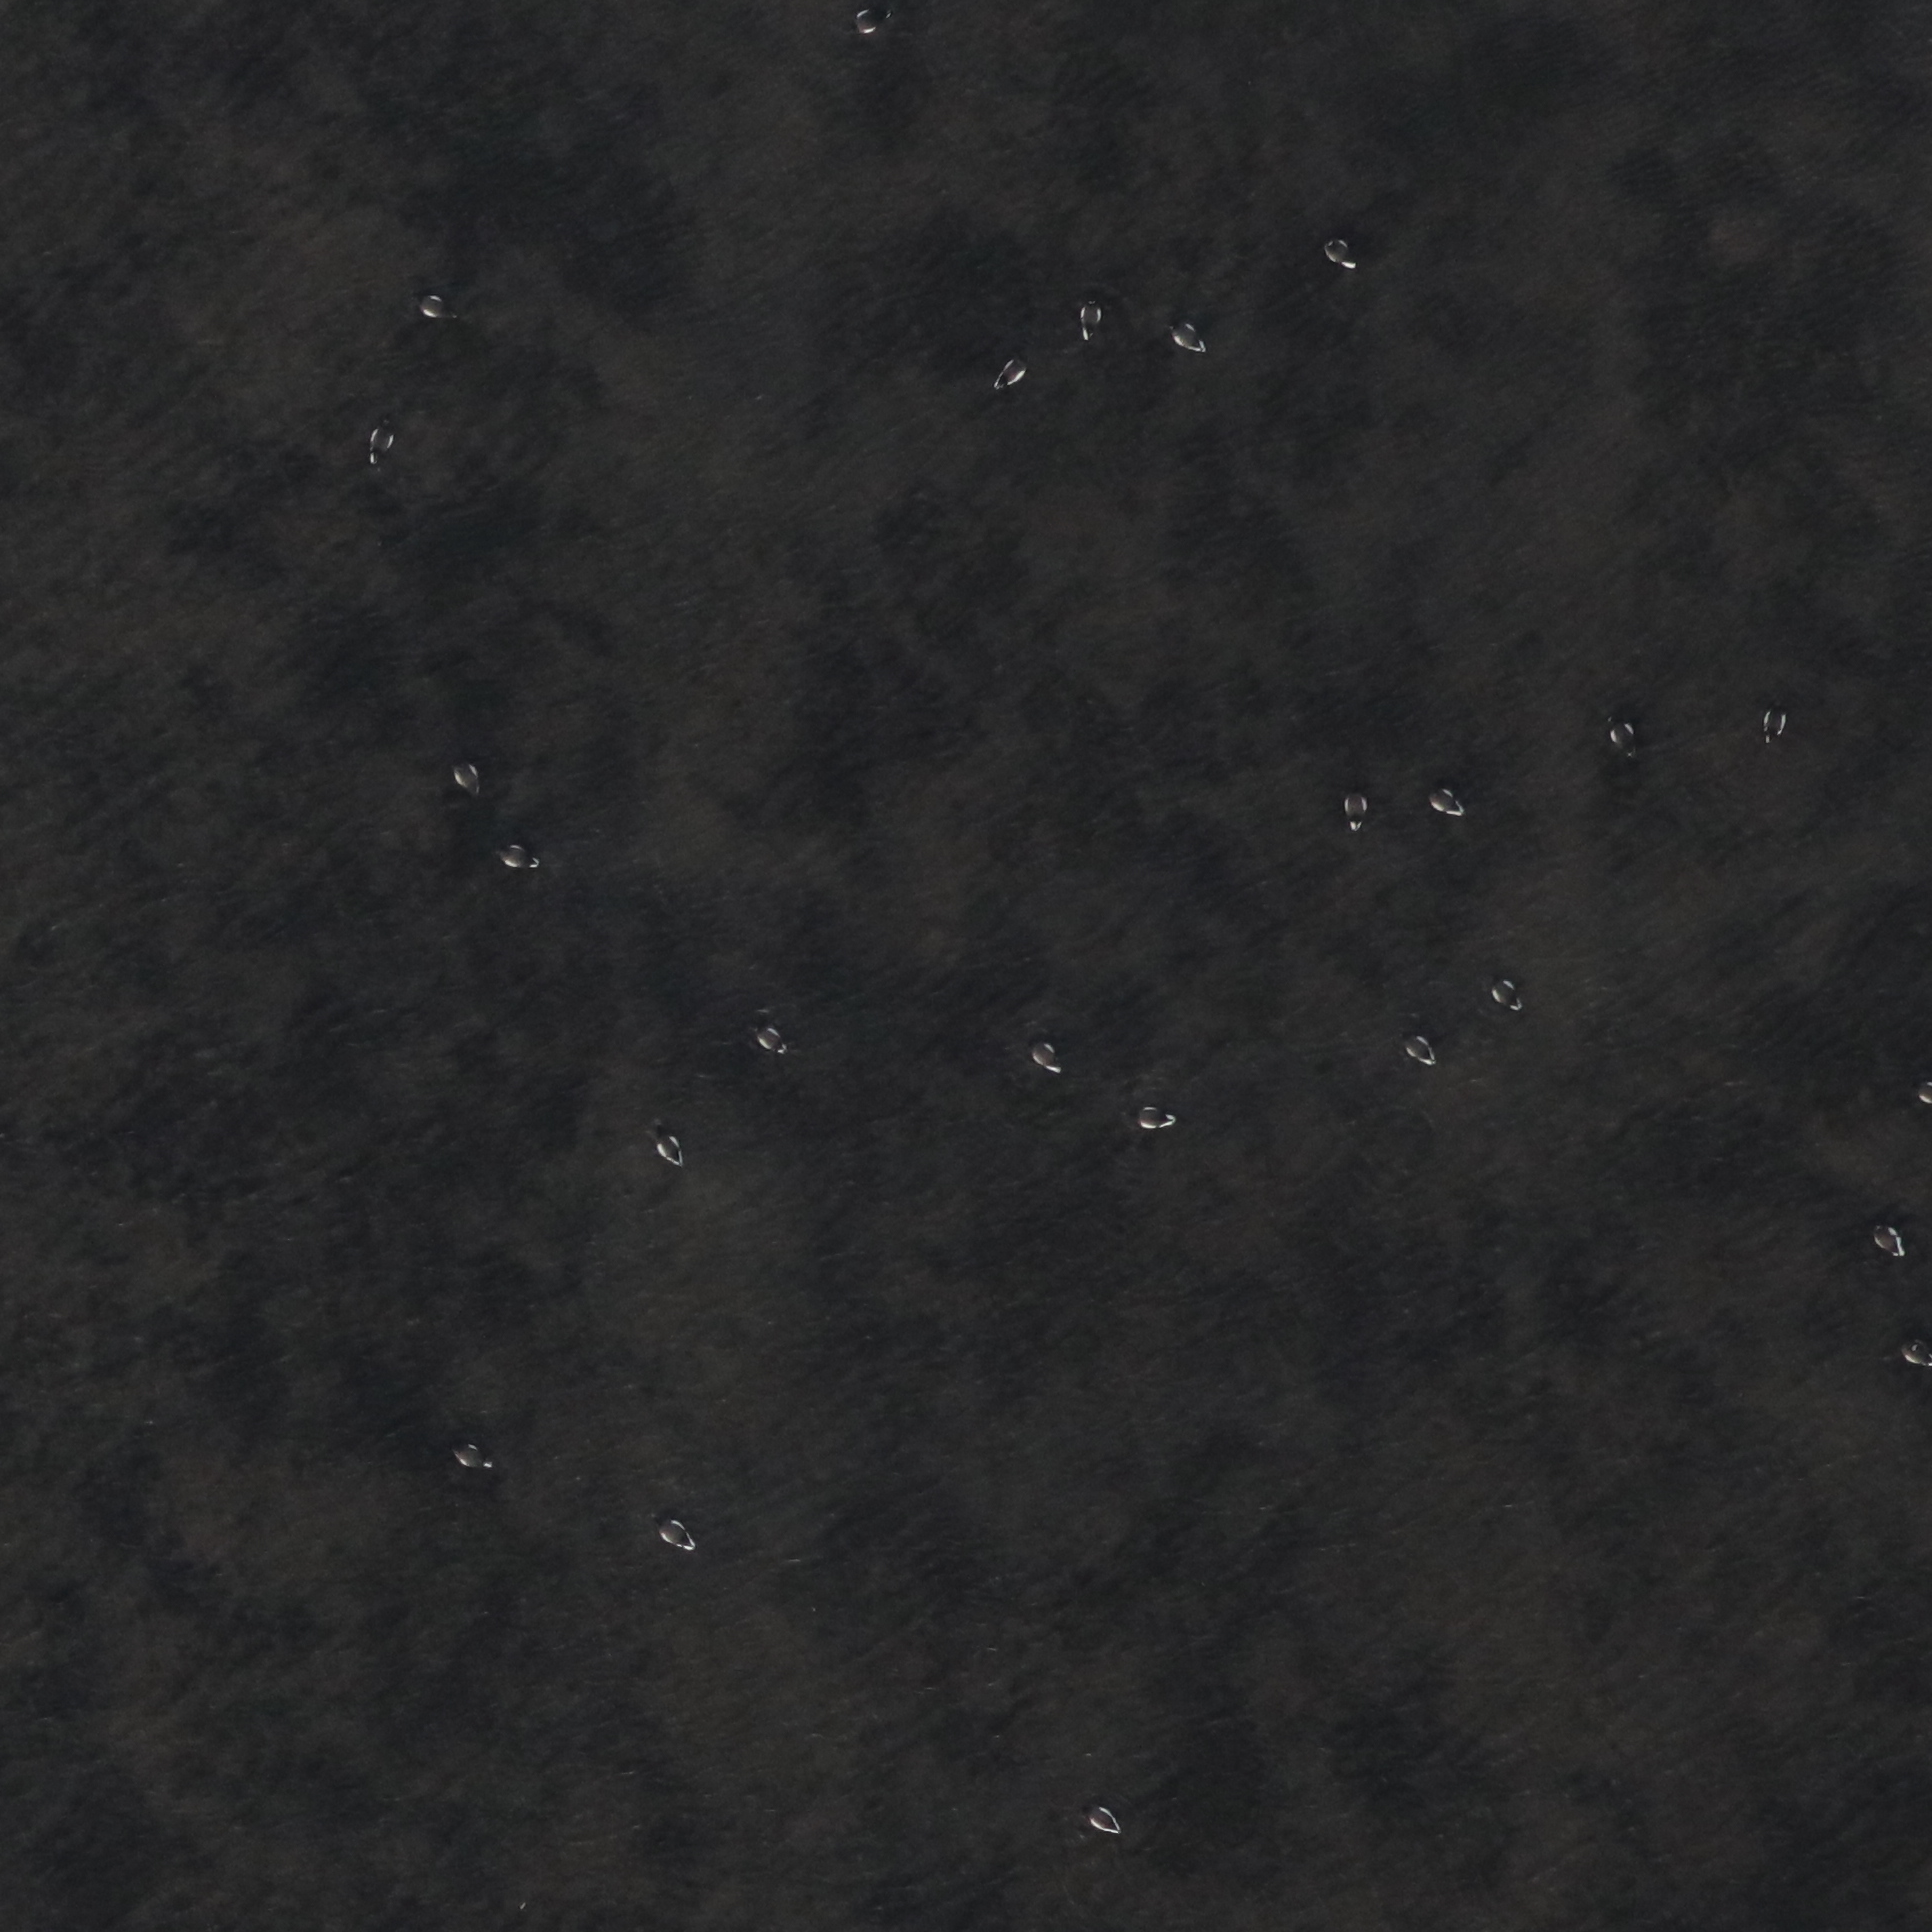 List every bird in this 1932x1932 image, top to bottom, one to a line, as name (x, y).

brant (869, 20)
brant (1341, 252)
brant (432, 305)
brant (1090, 317)
brant (1187, 335)
brant (1012, 372)
brant (380, 440)
brant (1773, 723)
brant (1622, 735)
brant (467, 778)
brant (1445, 802)
brant (1356, 809)
brant (516, 857)
brant (1505, 994)
brant (771, 1039)
brant (1419, 1049)
brant (1045, 1055)
brant (1931, 1094)
brant (1152, 1118)
brant (669, 1148)
brant (1886, 1240)
brant (1920, 1355)
brant (471, 1455)
brant (675, 1535)
brant (1103, 1820)